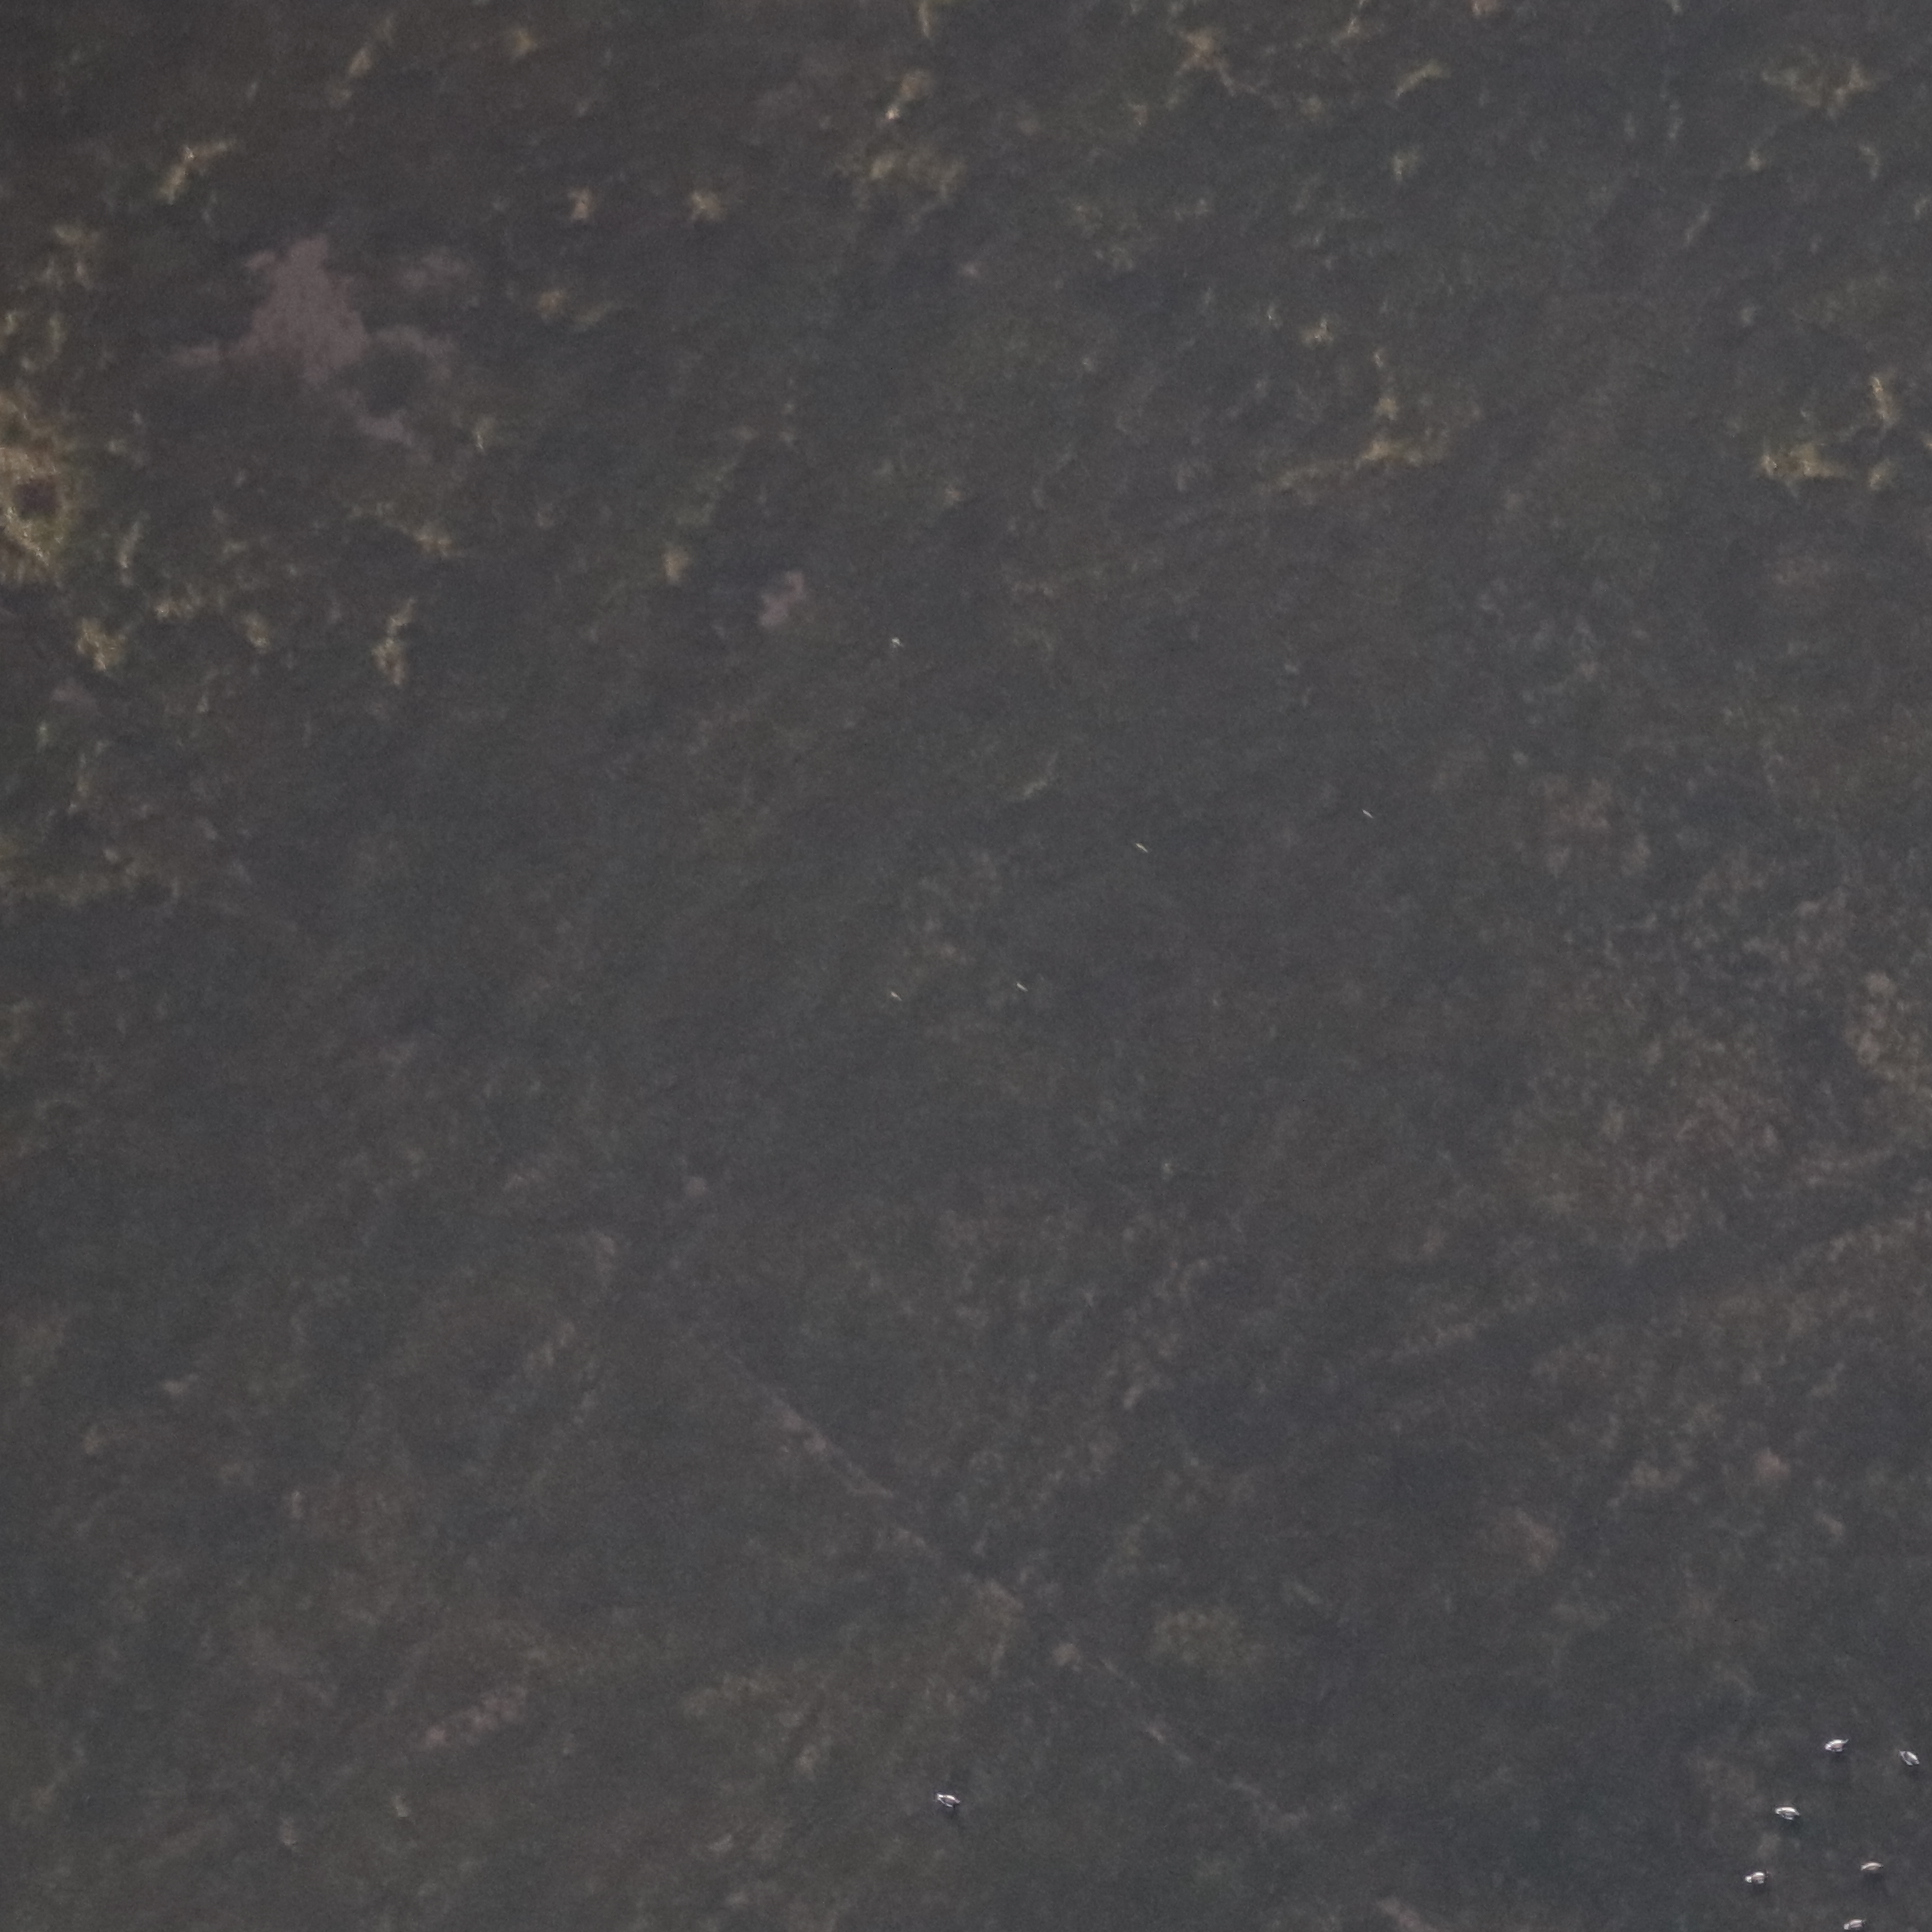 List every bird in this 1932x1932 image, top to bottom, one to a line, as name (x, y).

brant (1844, 1746)
brant (1910, 1763)
brant (949, 1802)
brant (1792, 1818)
brant (1878, 1868)
brant (1756, 1881)
brant (1857, 1924)